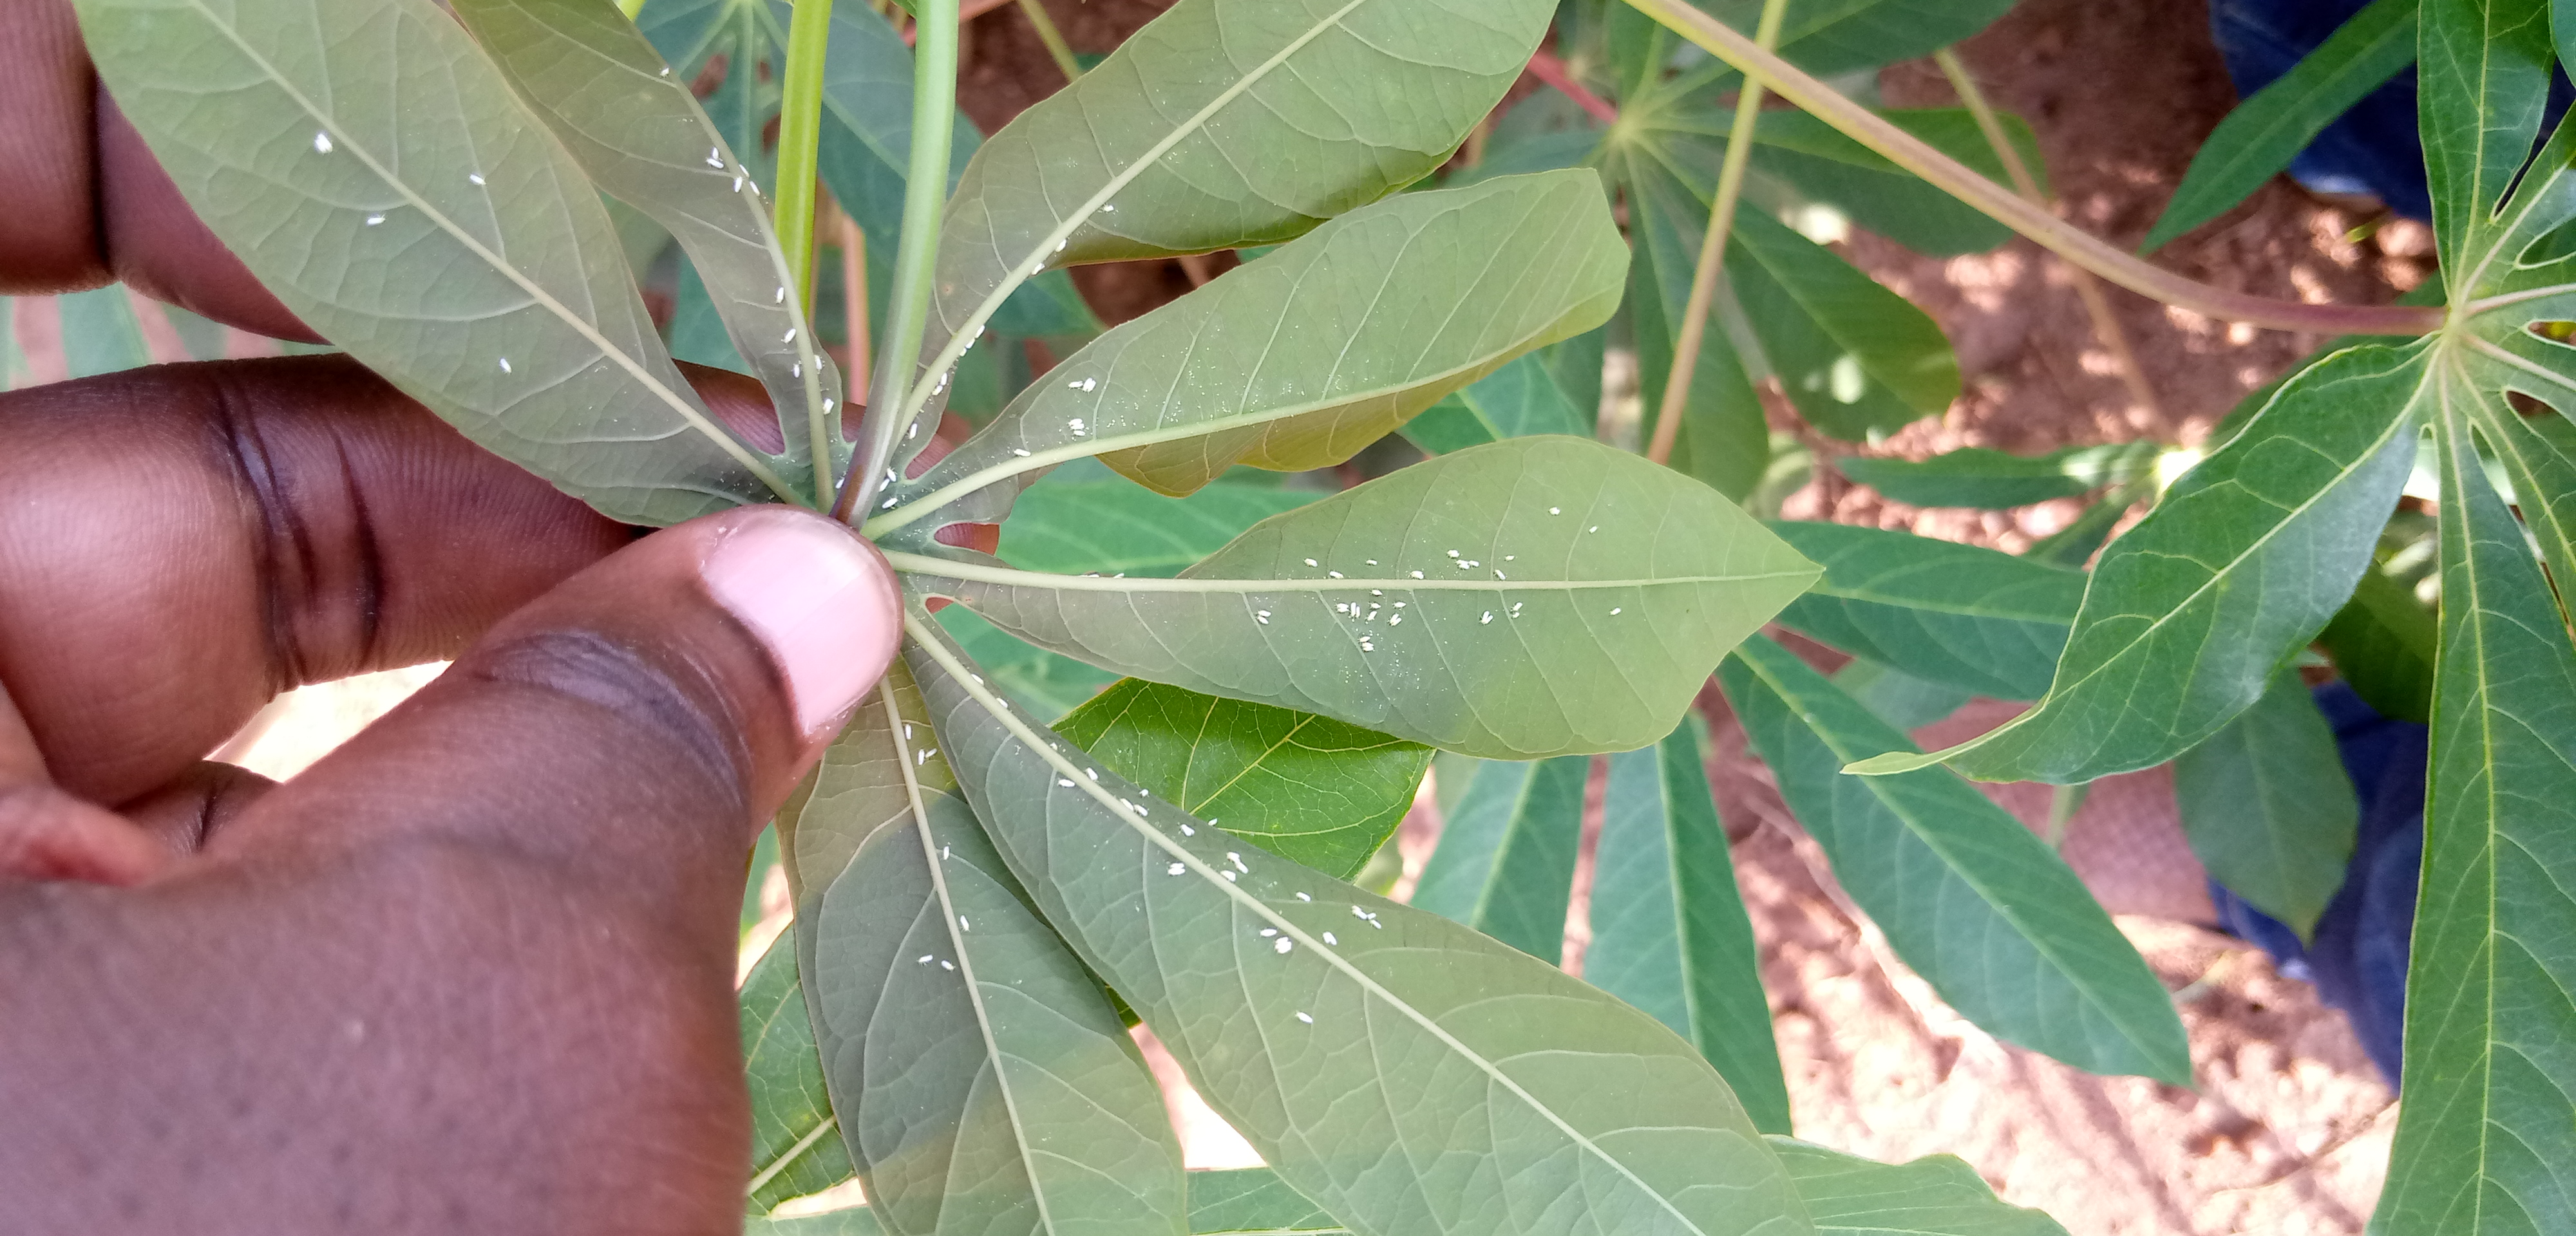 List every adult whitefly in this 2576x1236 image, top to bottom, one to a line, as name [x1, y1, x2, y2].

whitefly [658, 65, 674, 80]
whitefly [316, 132, 335, 154]
whitefly [313, 137, 327, 156]
whitefly [710, 142, 721, 160]
whitefly [705, 156, 728, 170]
whitefly [466, 171, 488, 188]
whitefly [734, 173, 744, 196]
whitefly [748, 179, 762, 197]
whitefly [1101, 202, 1117, 213]
whitefly [363, 214, 389, 230]
whitefly [1054, 238, 1068, 253]
whitefly [1030, 259, 1048, 277]
whitefly [773, 283, 787, 305]
whitefly [975, 324, 987, 338]
whitefly [779, 326, 800, 345]
whitefly [964, 337, 976, 350]
whitefly [959, 347, 967, 359]
whitefly [813, 351, 825, 373]
whitefly [498, 355, 515, 376]
whitefly [791, 361, 802, 381]
whitefly [939, 370, 949, 387]
whitefly [1081, 376, 1092, 393]
whitefly [1087, 379, 1097, 395]
whitefly [1066, 379, 1083, 390]
whitefly [931, 384, 944, 397]
whitefly [821, 397, 831, 410]
whitefly [823, 398, 835, 415]
whitefly [1066, 417, 1085, 425]
whitefly [907, 420, 919, 442]
whitefly [1070, 422, 1086, 430]
whitefly [1071, 429, 1088, 440]
whitefly [1011, 447, 1034, 457]
whitefly [885, 463, 900, 484]
whitefly [835, 476, 847, 491]
whitefly [878, 476, 891, 496]
whitefly [878, 494, 900, 512]
whitefly [1542, 501, 1564, 517]
whitefly [1546, 504, 1566, 519]
whitefly [1583, 520, 1601, 538]
whitefly [1444, 546, 1460, 560]
whitefly [1443, 547, 1461, 560]
whitefly [1503, 552, 1515, 563]
whitefly [1303, 556, 1321, 571]
whitefly [1363, 557, 1382, 568]
whitefly [1455, 558, 1470, 565]
whitefly [1468, 559, 1483, 570]
whitefly [1457, 563, 1471, 572]
whitefly [1488, 567, 1508, 581]
whitefly [1327, 568, 1346, 580]
whitefly [1408, 568, 1426, 576]
whitefly [1410, 573, 1425, 580]
whitefly [1368, 586, 1385, 599]
whitefly [1392, 599, 1407, 611]
whitefly [1349, 599, 1356, 619]
whitefly [1367, 600, 1385, 609]
whitefly [1510, 601, 1524, 613]
whitefly [1334, 603, 1350, 608]
whitefly [1356, 603, 1363, 620]
whitefly [1605, 604, 1624, 618]
whitefly [1335, 607, 1352, 614]
whitefly [1255, 608, 1273, 617]
whitefly [1365, 608, 1379, 623]
whitefly [1480, 608, 1490, 624]
whitefly [1510, 610, 1521, 621]
whitefly [1387, 612, 1399, 624]
whitefly [1484, 612, 1494, 626]
whitefly [1256, 616, 1271, 625]
whitefly [1392, 616, 1403, 628]
whitefly [1356, 633, 1372, 643]
whitefly [1359, 641, 1376, 647]
whitefly [1360, 646, 1376, 654]
whitefly [971, 673, 986, 686]
whitefly [995, 695, 1011, 709]
whitefly [902, 721, 913, 742]
whitefly [1048, 740, 1062, 751]
whitefly [915, 745, 925, 768]
whitefly [925, 747, 939, 760]
whitefly [1084, 765, 1101, 782]
whitefly [1055, 776, 1077, 789]
whitefly [1136, 787, 1153, 800]
whitefly [1119, 796, 1134, 812]
whitefly [1132, 803, 1151, 818]
whitefly [1204, 815, 1221, 830]
whitefly [1177, 819, 1197, 838]
whitefly [940, 842, 955, 863]
whitefly [1225, 850, 1241, 859]
whitefly [1167, 859, 1186, 868]
whitefly [1233, 861, 1253, 876]
whitefly [1166, 867, 1190, 879]
whitefly [1219, 868, 1240, 884]
whitefly [1294, 888, 1313, 904]
whitefly [1351, 904, 1365, 912]
whitefly [1350, 910, 1367, 921]
whitefly [958, 910, 971, 934]
whitefly [1367, 912, 1378, 920]
whitefly [1368, 919, 1384, 931]
whitefly [1256, 926, 1280, 938]
whitefly [1322, 929, 1331, 945]
whitefly [1327, 931, 1339, 948]
whitefly [1274, 935, 1289, 944]
whitefly [1275, 942, 1293, 950]
whitefly [1277, 944, 1293, 955]
whitefly [916, 951, 936, 965]
whitefly [939, 957, 956, 972]
whitefly [1294, 1008, 1316, 1025]